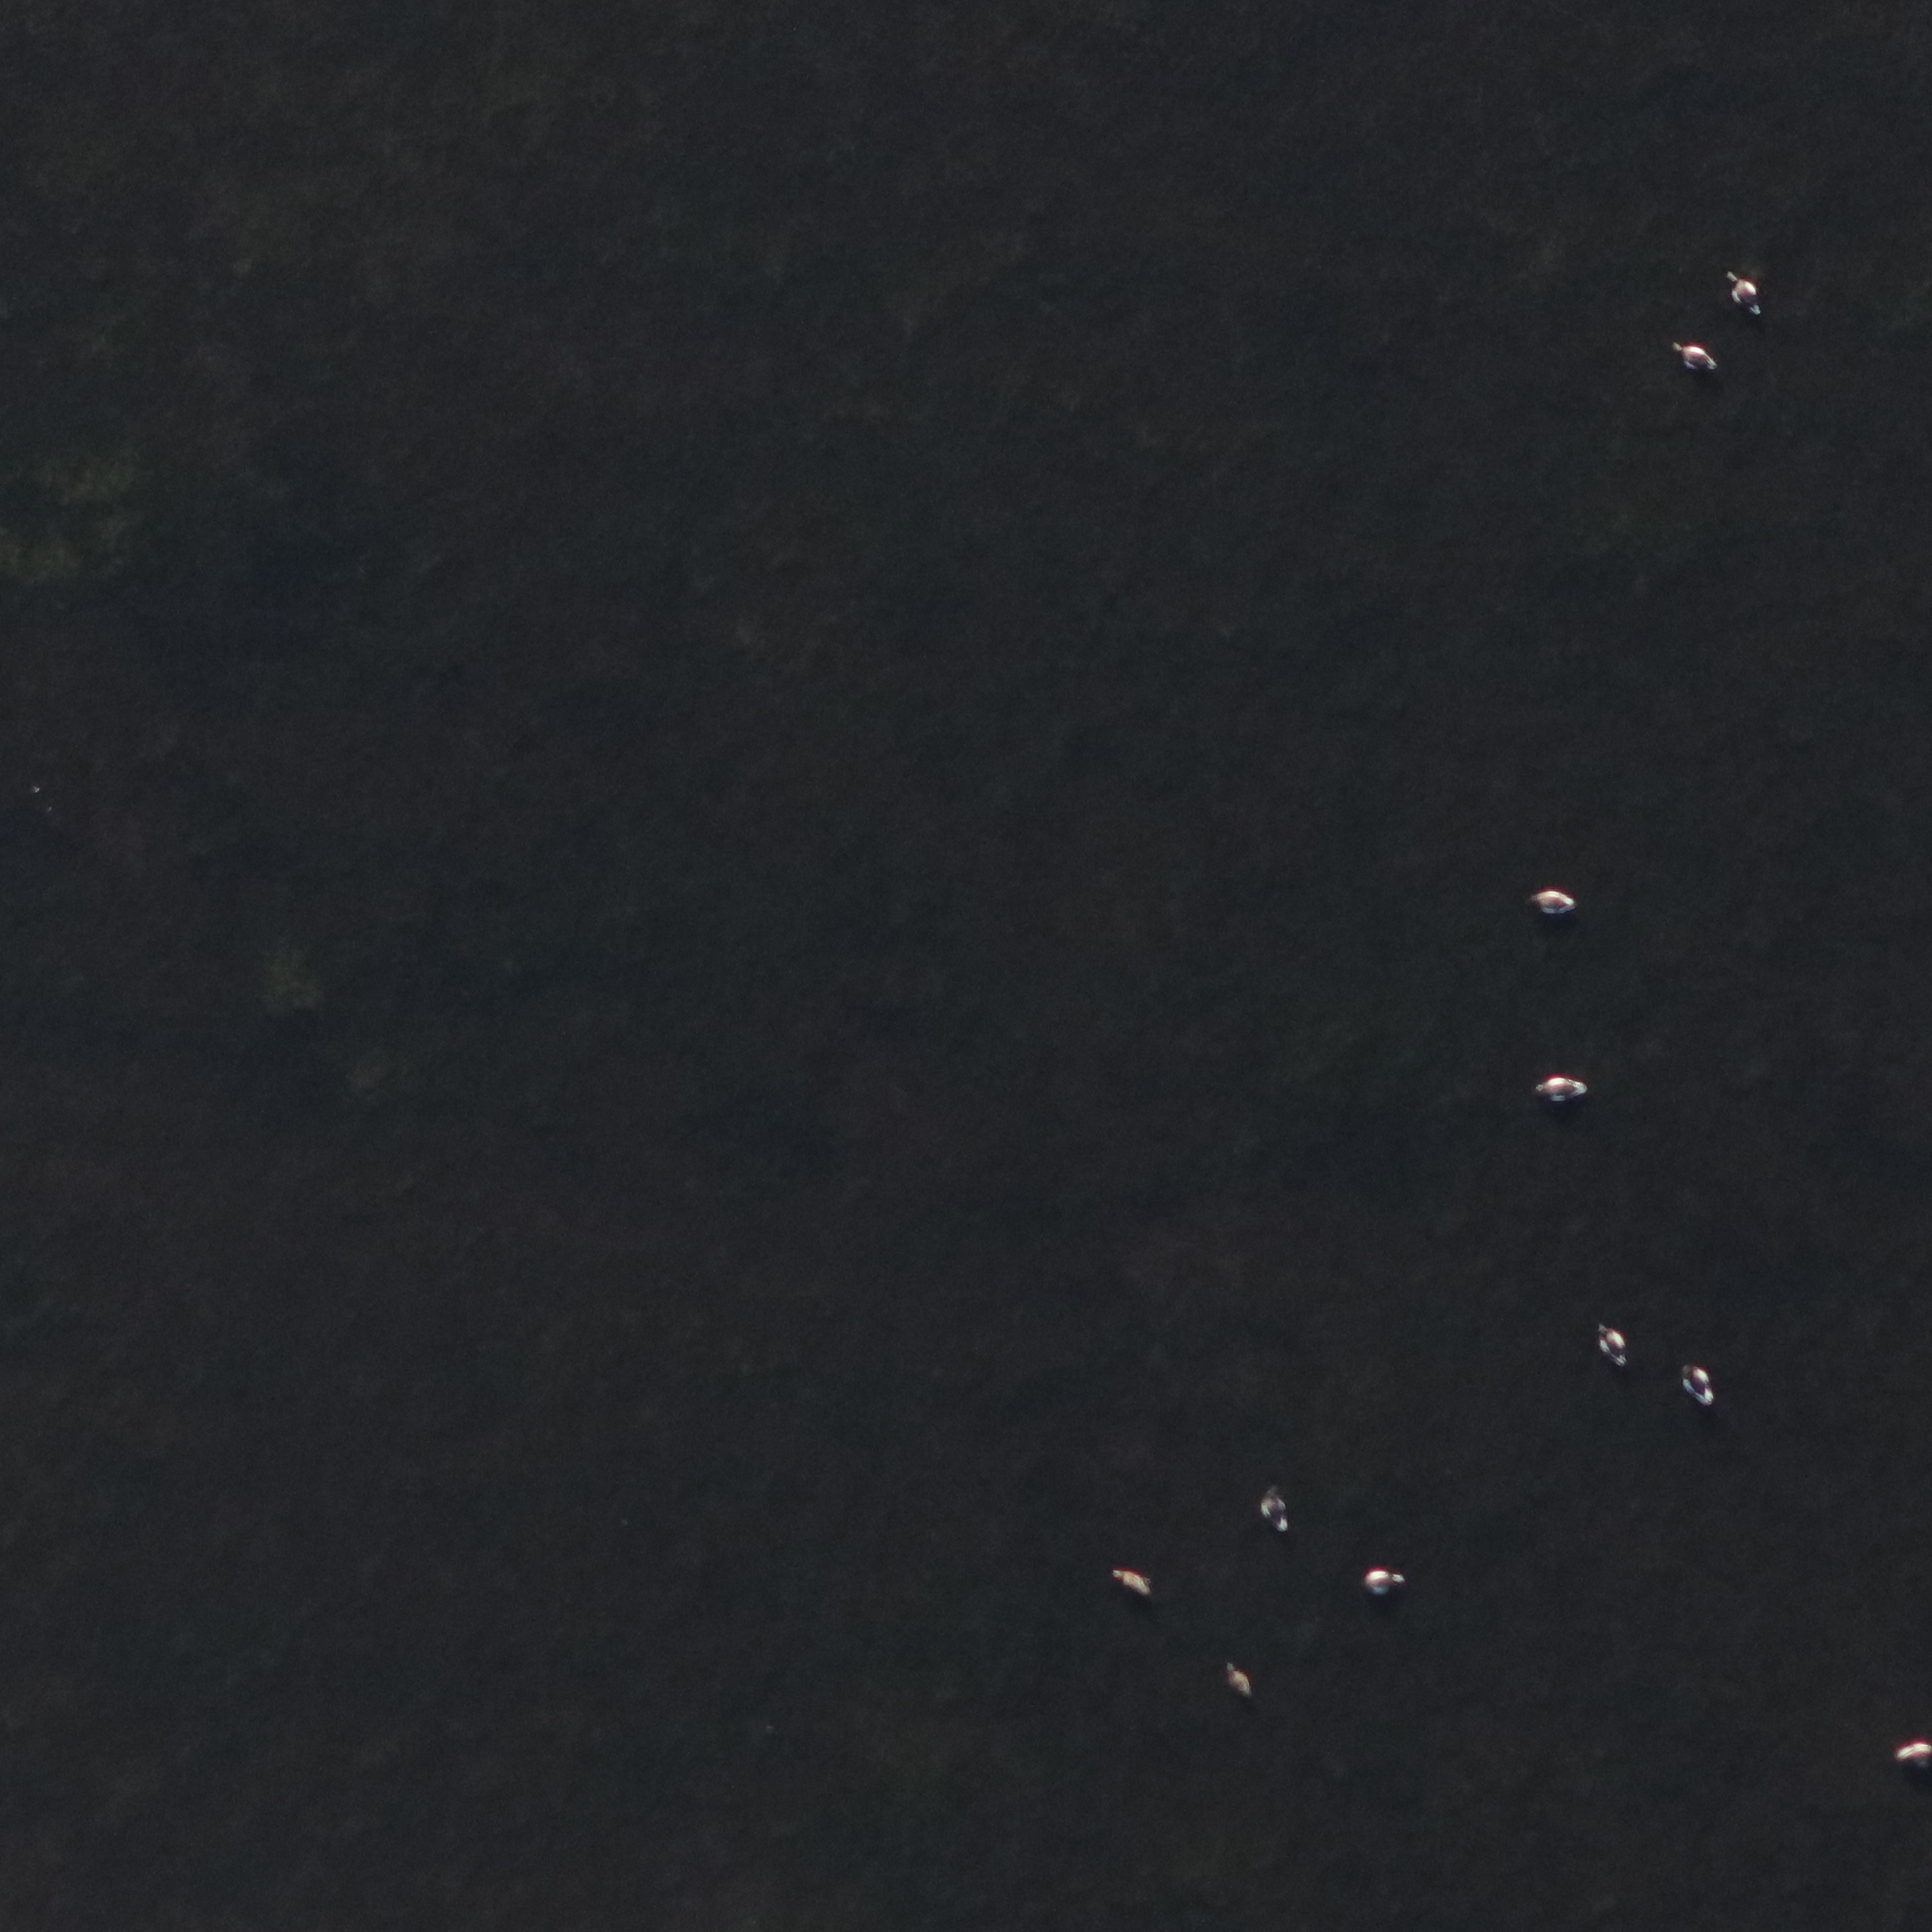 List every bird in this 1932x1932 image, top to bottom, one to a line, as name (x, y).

brant (1744, 293)
brant (1696, 359)
brant (1552, 905)
brant (1559, 1089)
brant (1611, 1343)
brant (1699, 1384)
brant (1277, 1508)
brant (1134, 1578)
brant (1380, 1583)
brant (1242, 1678)
brant (1920, 1748)